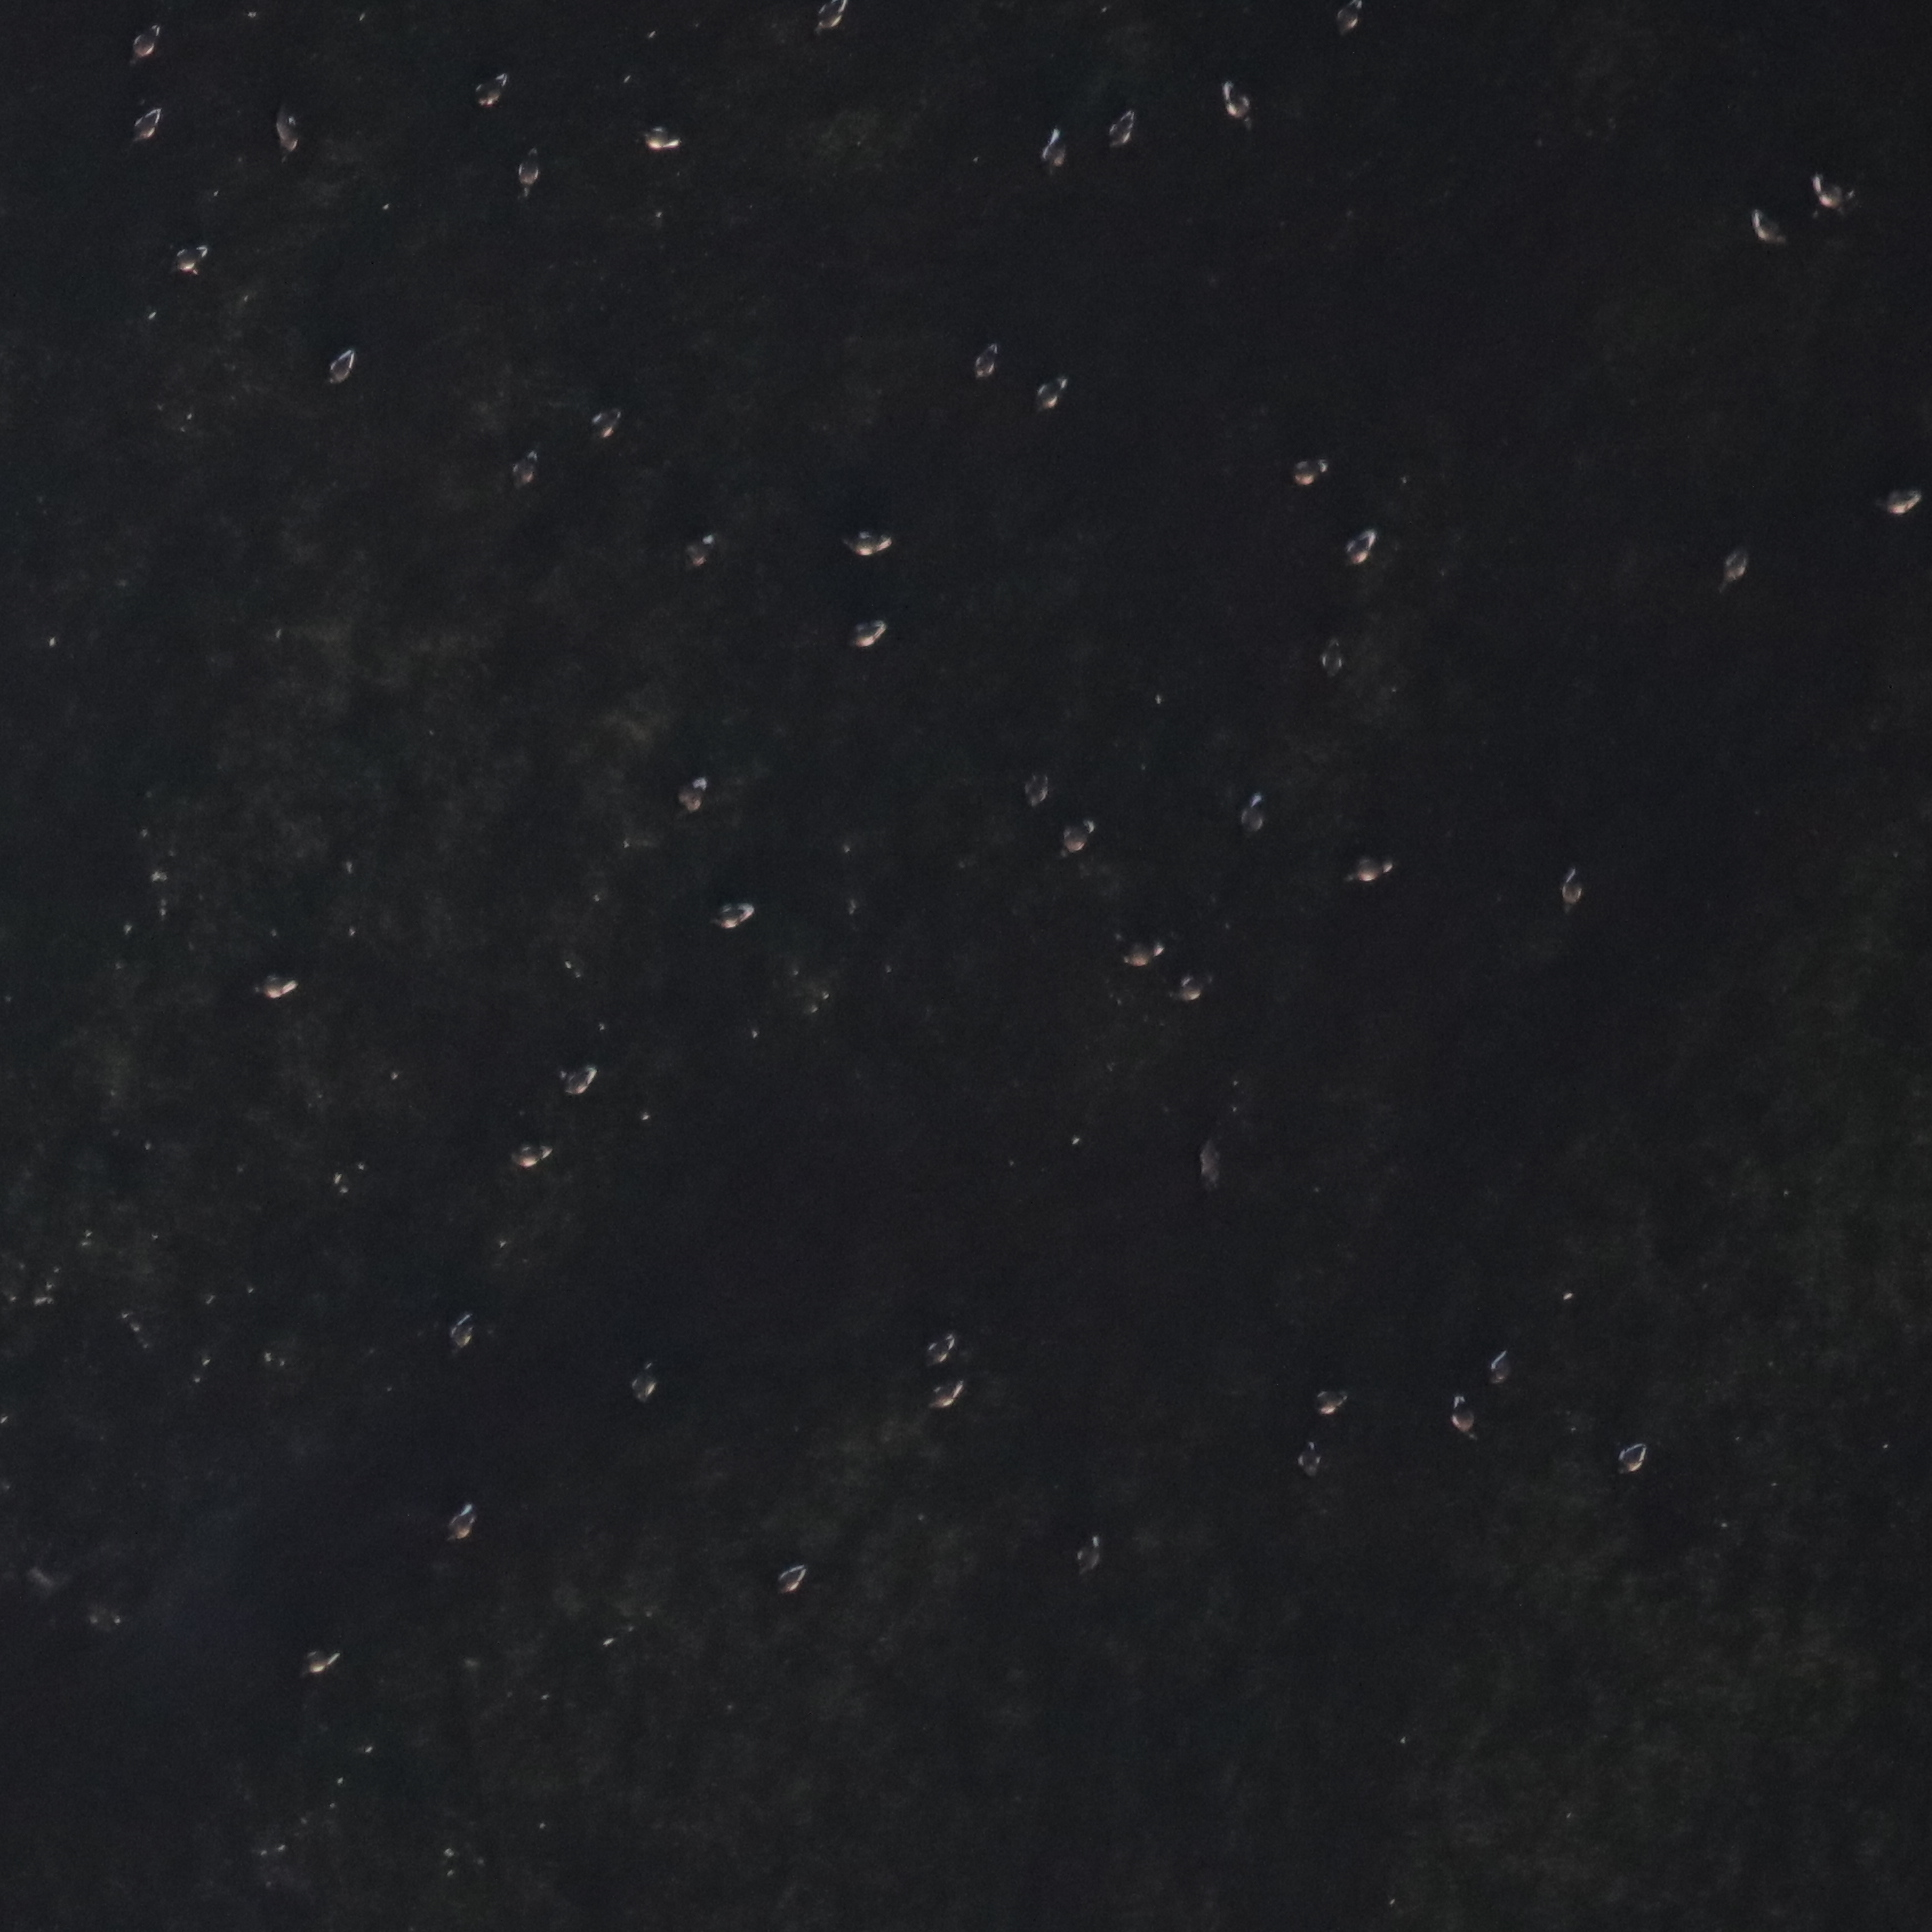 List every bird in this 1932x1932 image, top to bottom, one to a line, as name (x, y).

brant (1351, 9)
brant (831, 10)
brant (145, 42)
brant (490, 91)
brant (1237, 103)
brant (145, 126)
brant (1120, 129)
brant (286, 131)
brant (657, 137)
brant (1053, 152)
brant (524, 168)
brant (1832, 194)
brant (1769, 227)
brant (187, 259)
brant (984, 365)
brant (341, 367)
brant (1050, 393)
brant (606, 423)
brant (525, 470)
brant (1311, 471)
brant (1905, 507)
brant (867, 543)
brant (699, 547)
brant (1360, 547)
brant (1734, 570)
brant (867, 633)
brant (1332, 657)
brant (1036, 789)
brant (691, 797)
brant (1254, 818)
brant (1078, 838)
brant (1371, 868)
brant (1573, 891)
brant (732, 915)
brant (1140, 953)
brant (276, 986)
brant (1189, 988)
brant (577, 1082)
brant (529, 1156)
brant (461, 1336)
brant (941, 1347)
brant (1497, 1364)
brant (644, 1383)
brant (945, 1393)
brant (1331, 1402)
brant (1463, 1420)
brant (1311, 1458)
brant (1632, 1460)
brant (460, 1524)
brant (1087, 1556)
brant (791, 1580)
brant (321, 1662)